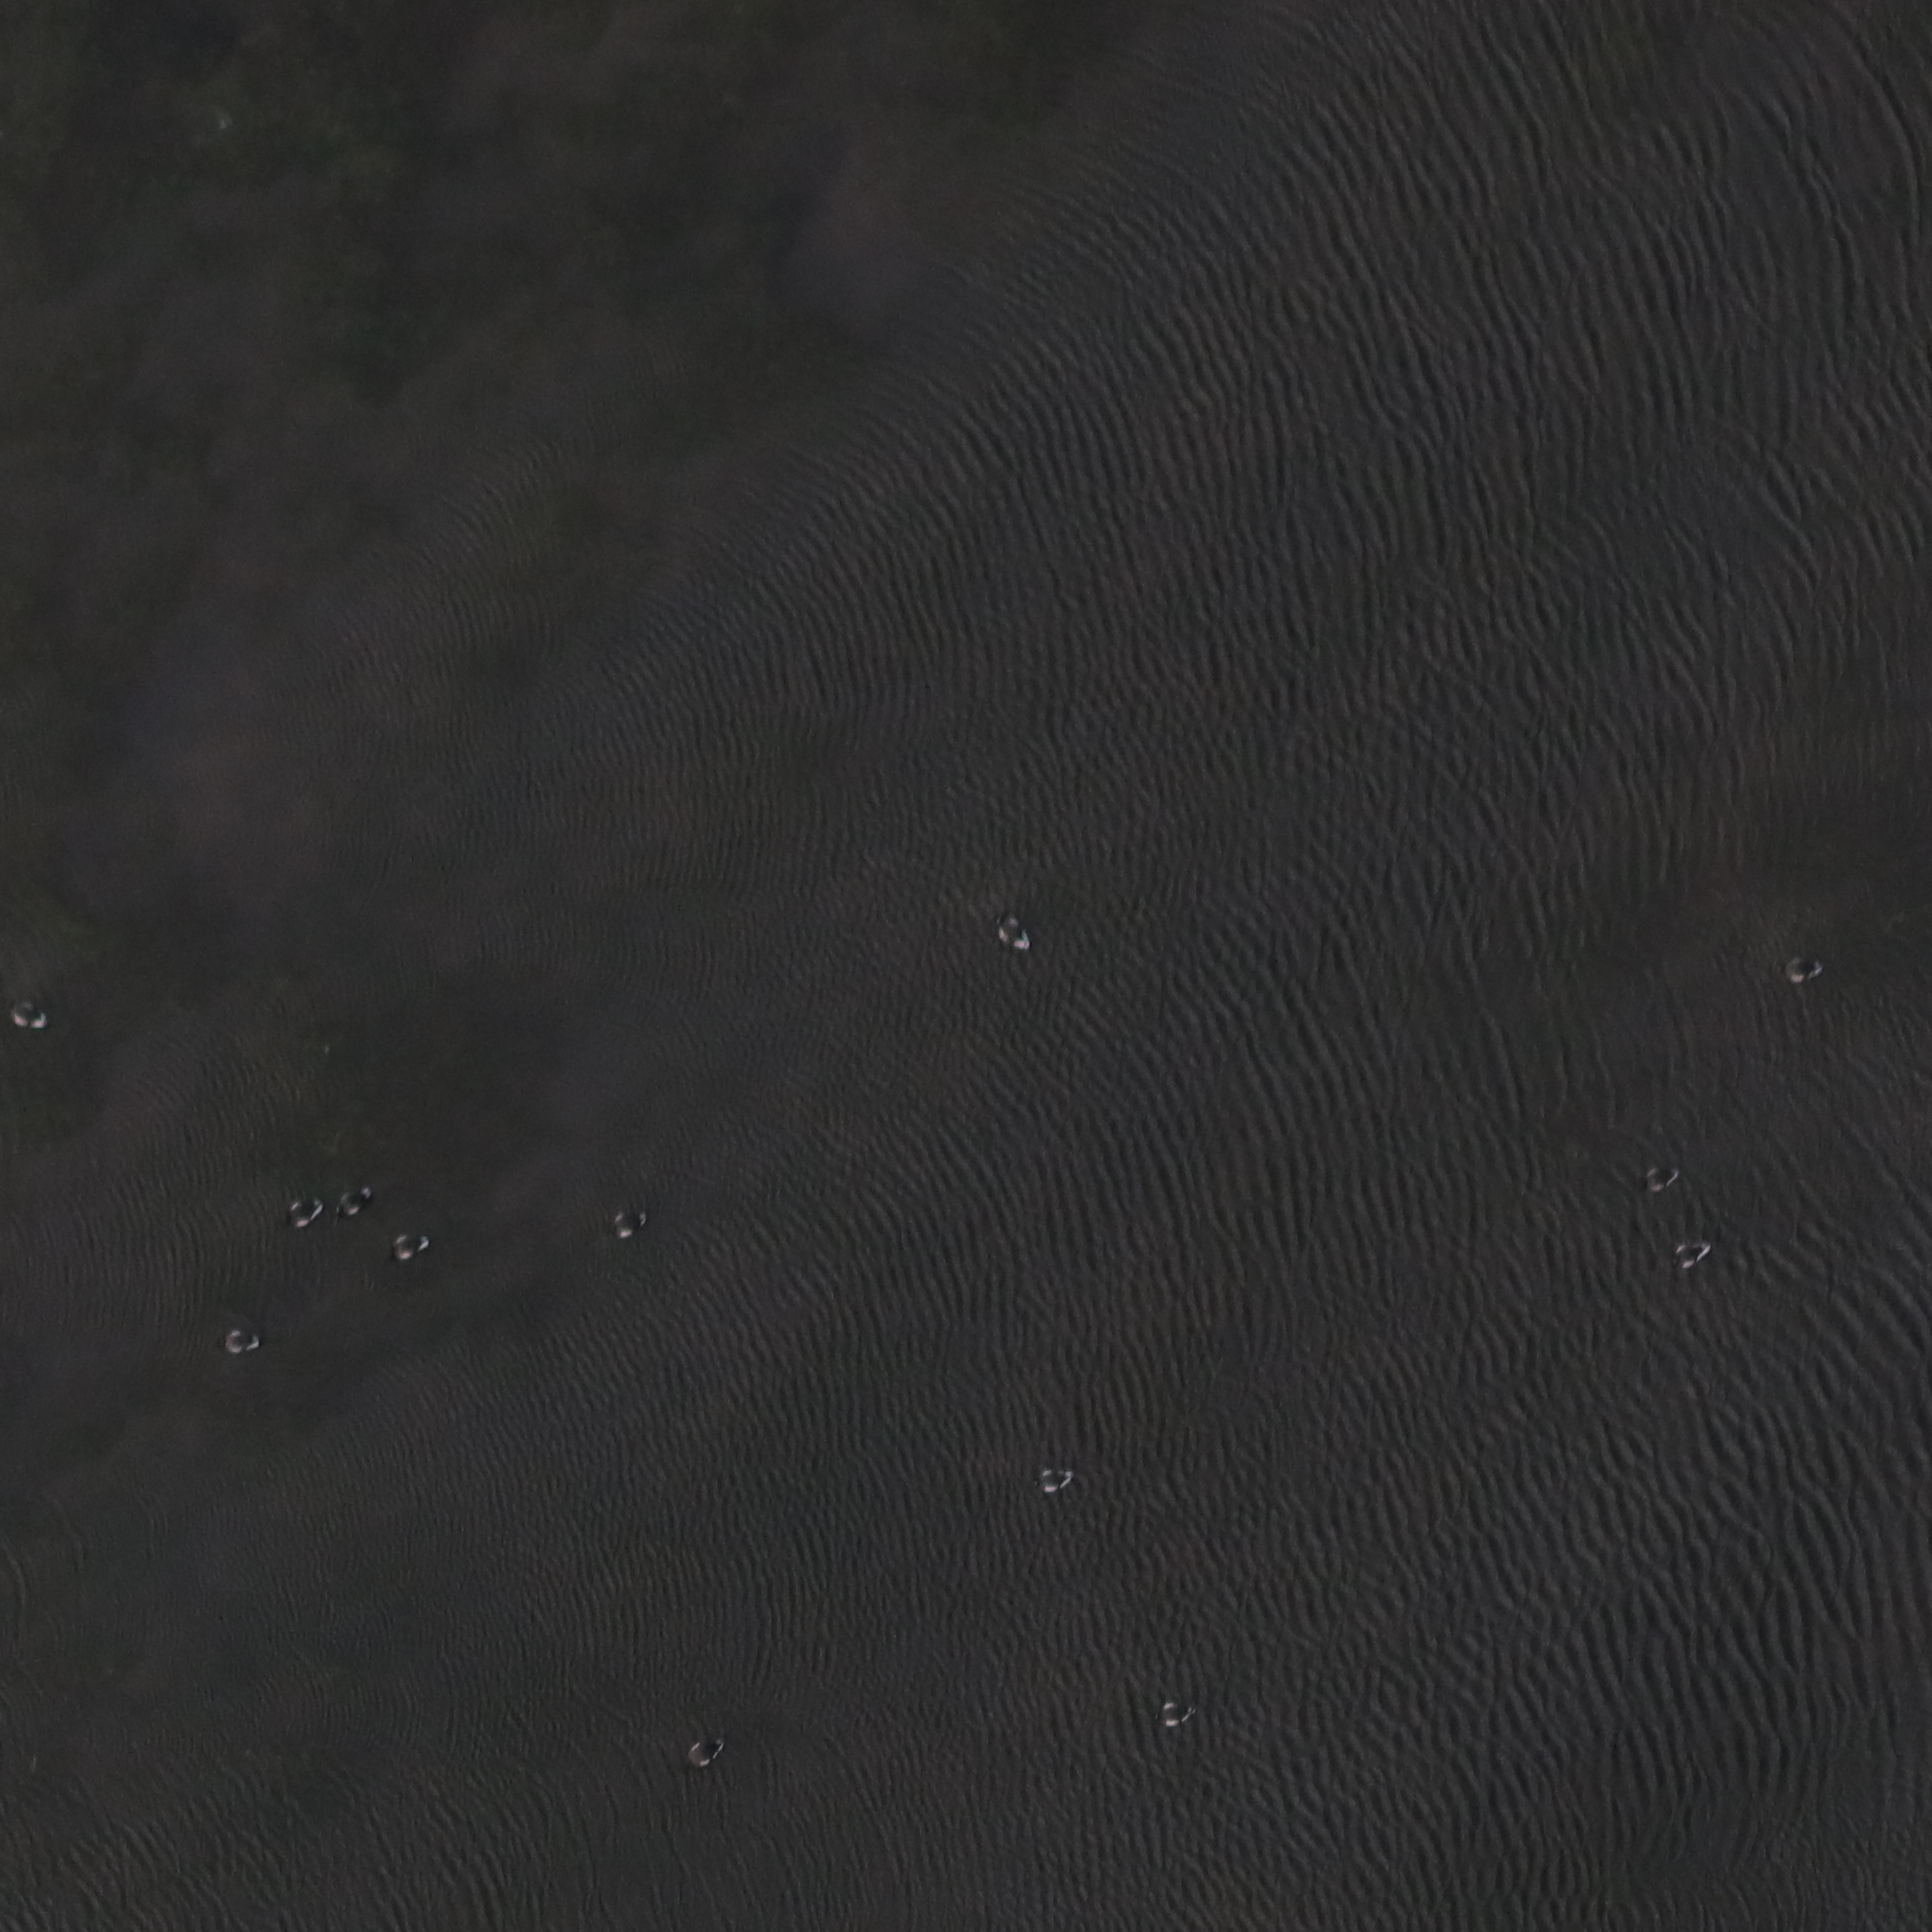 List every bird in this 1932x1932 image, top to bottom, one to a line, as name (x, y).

brant (1012, 934)
brant (1799, 971)
brant (24, 1014)
brant (1658, 1178)
brant (347, 1204)
brant (303, 1213)
brant (628, 1223)
brant (408, 1249)
brant (1688, 1255)
brant (237, 1339)
brant (1054, 1480)
brant (1171, 1714)
brant (704, 1753)